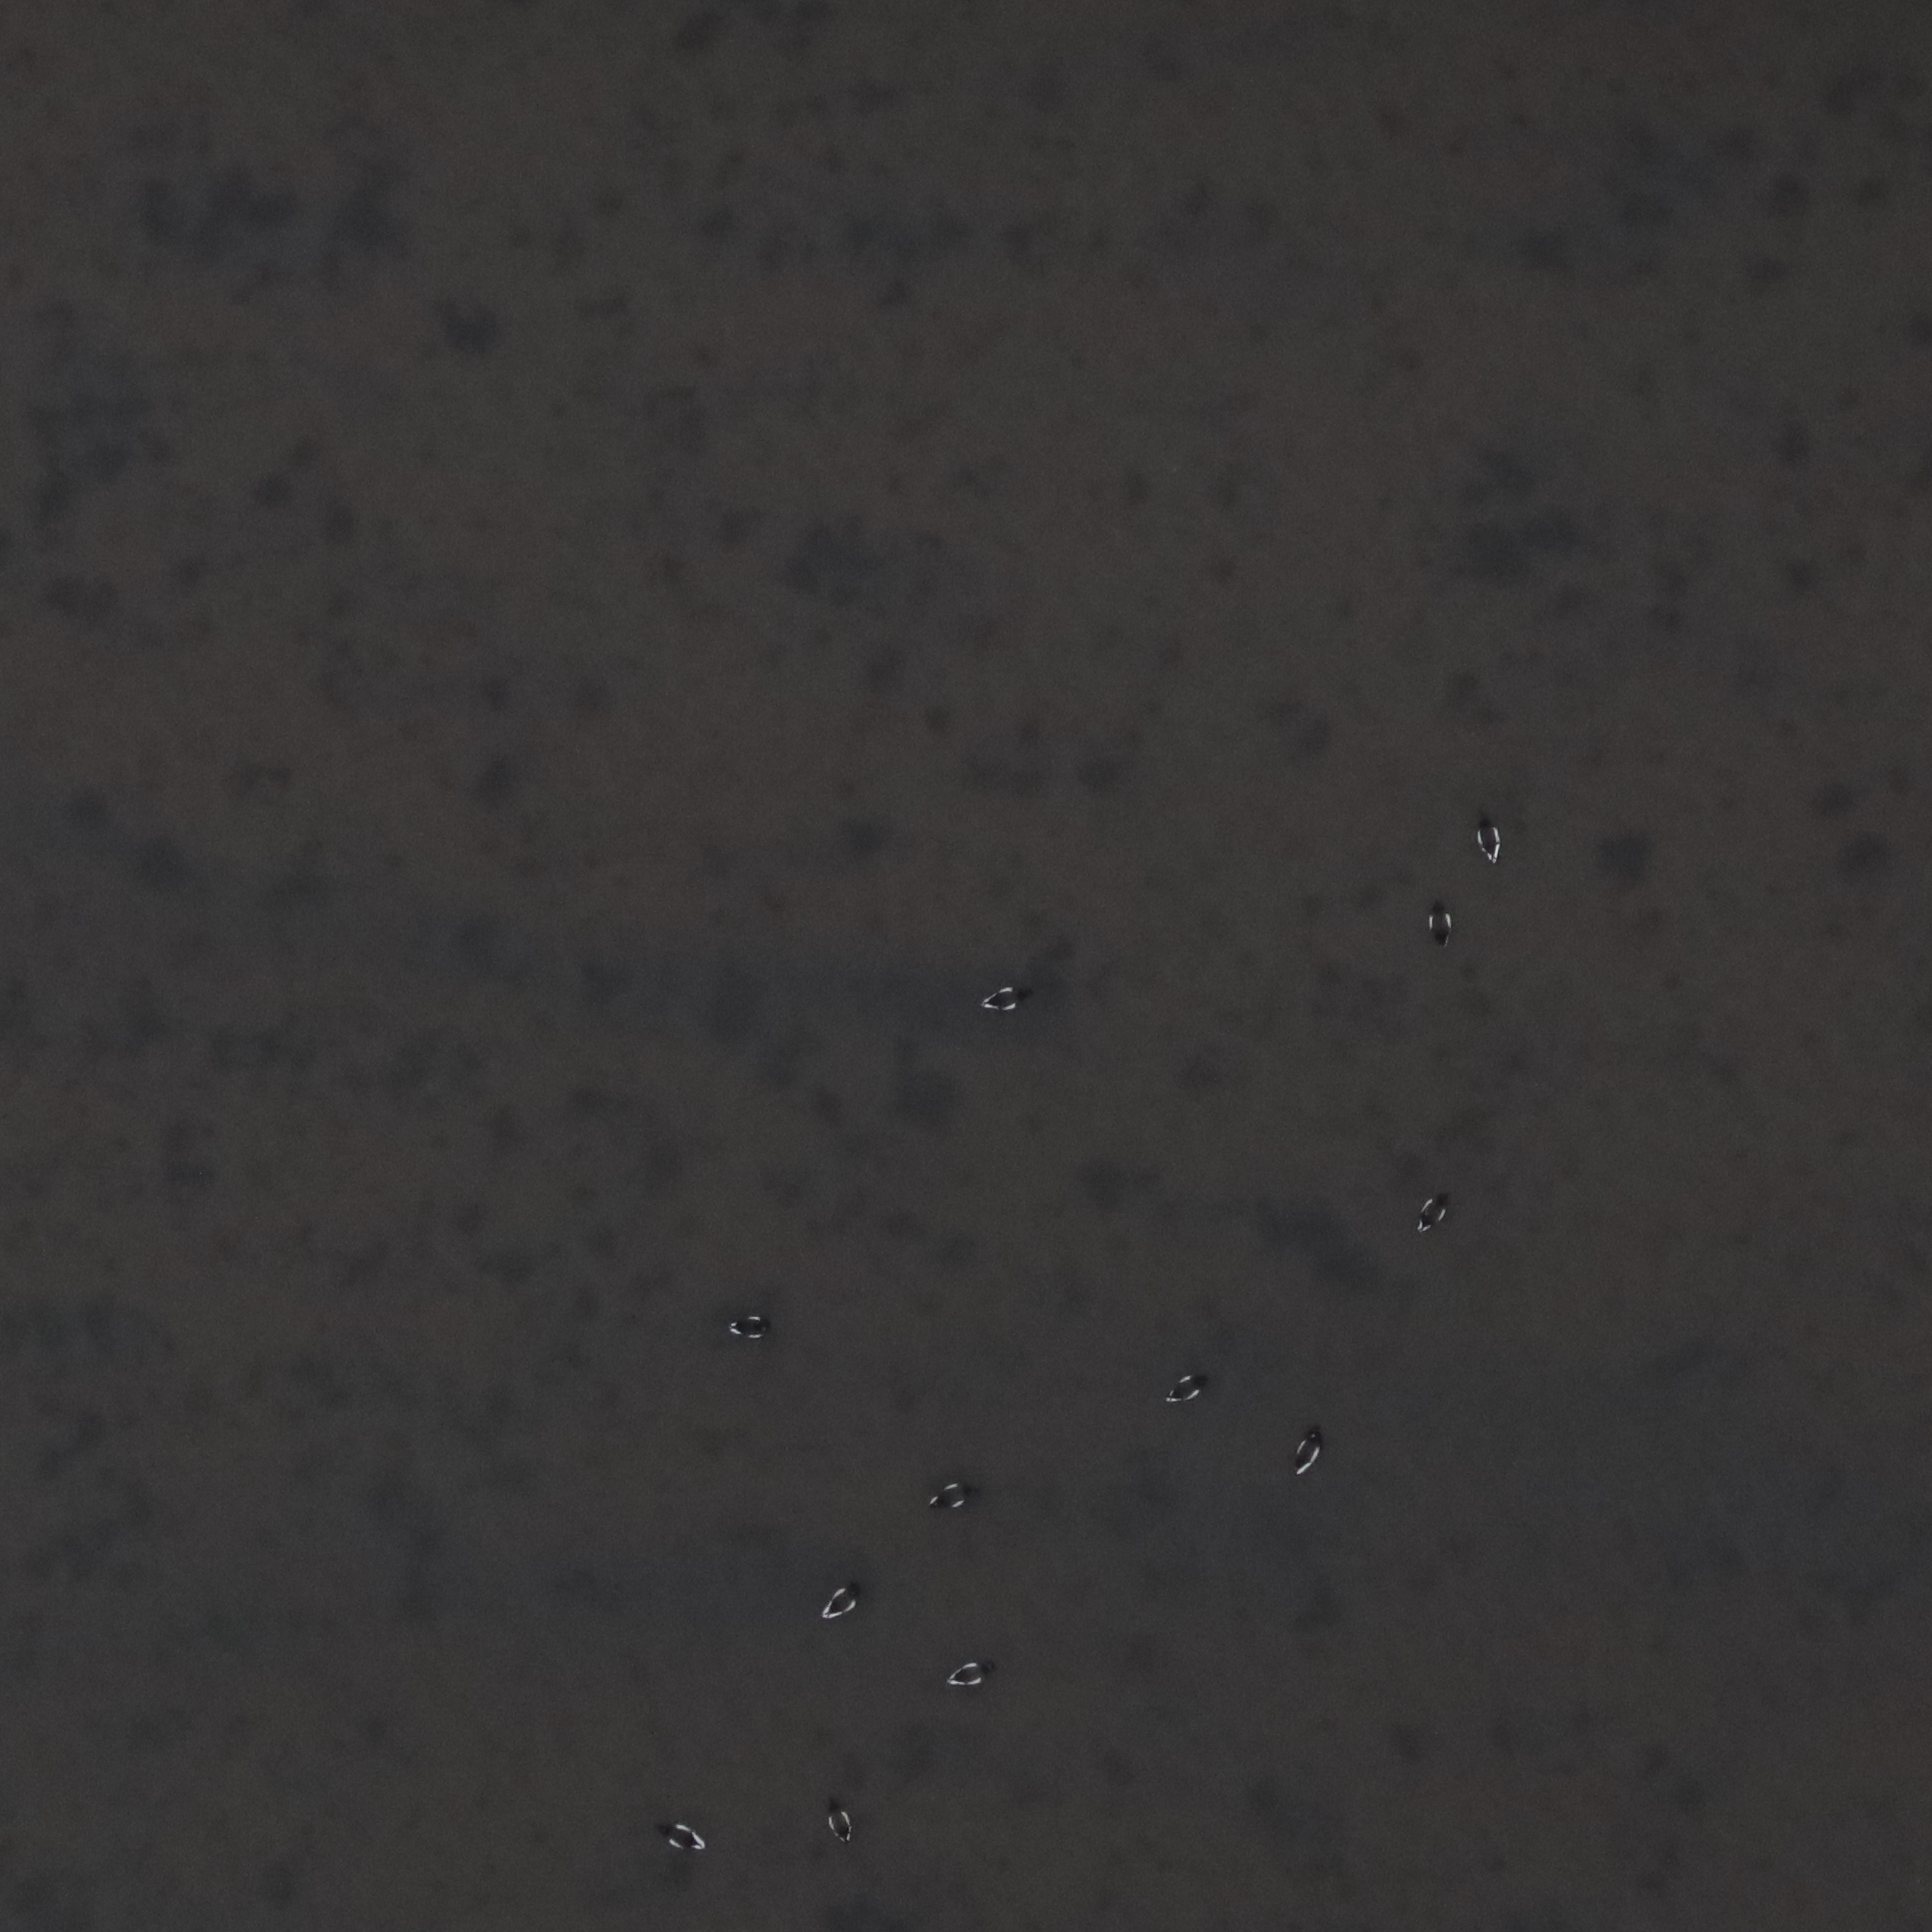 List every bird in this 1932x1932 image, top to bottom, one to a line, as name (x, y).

brant (1488, 840)
brant (1442, 924)
brant (1006, 1000)
brant (1434, 1213)
brant (751, 1327)
brant (1186, 1390)
brant (1308, 1451)
brant (953, 1497)
brant (840, 1601)
brant (969, 1676)
brant (839, 1823)
brant (684, 1837)